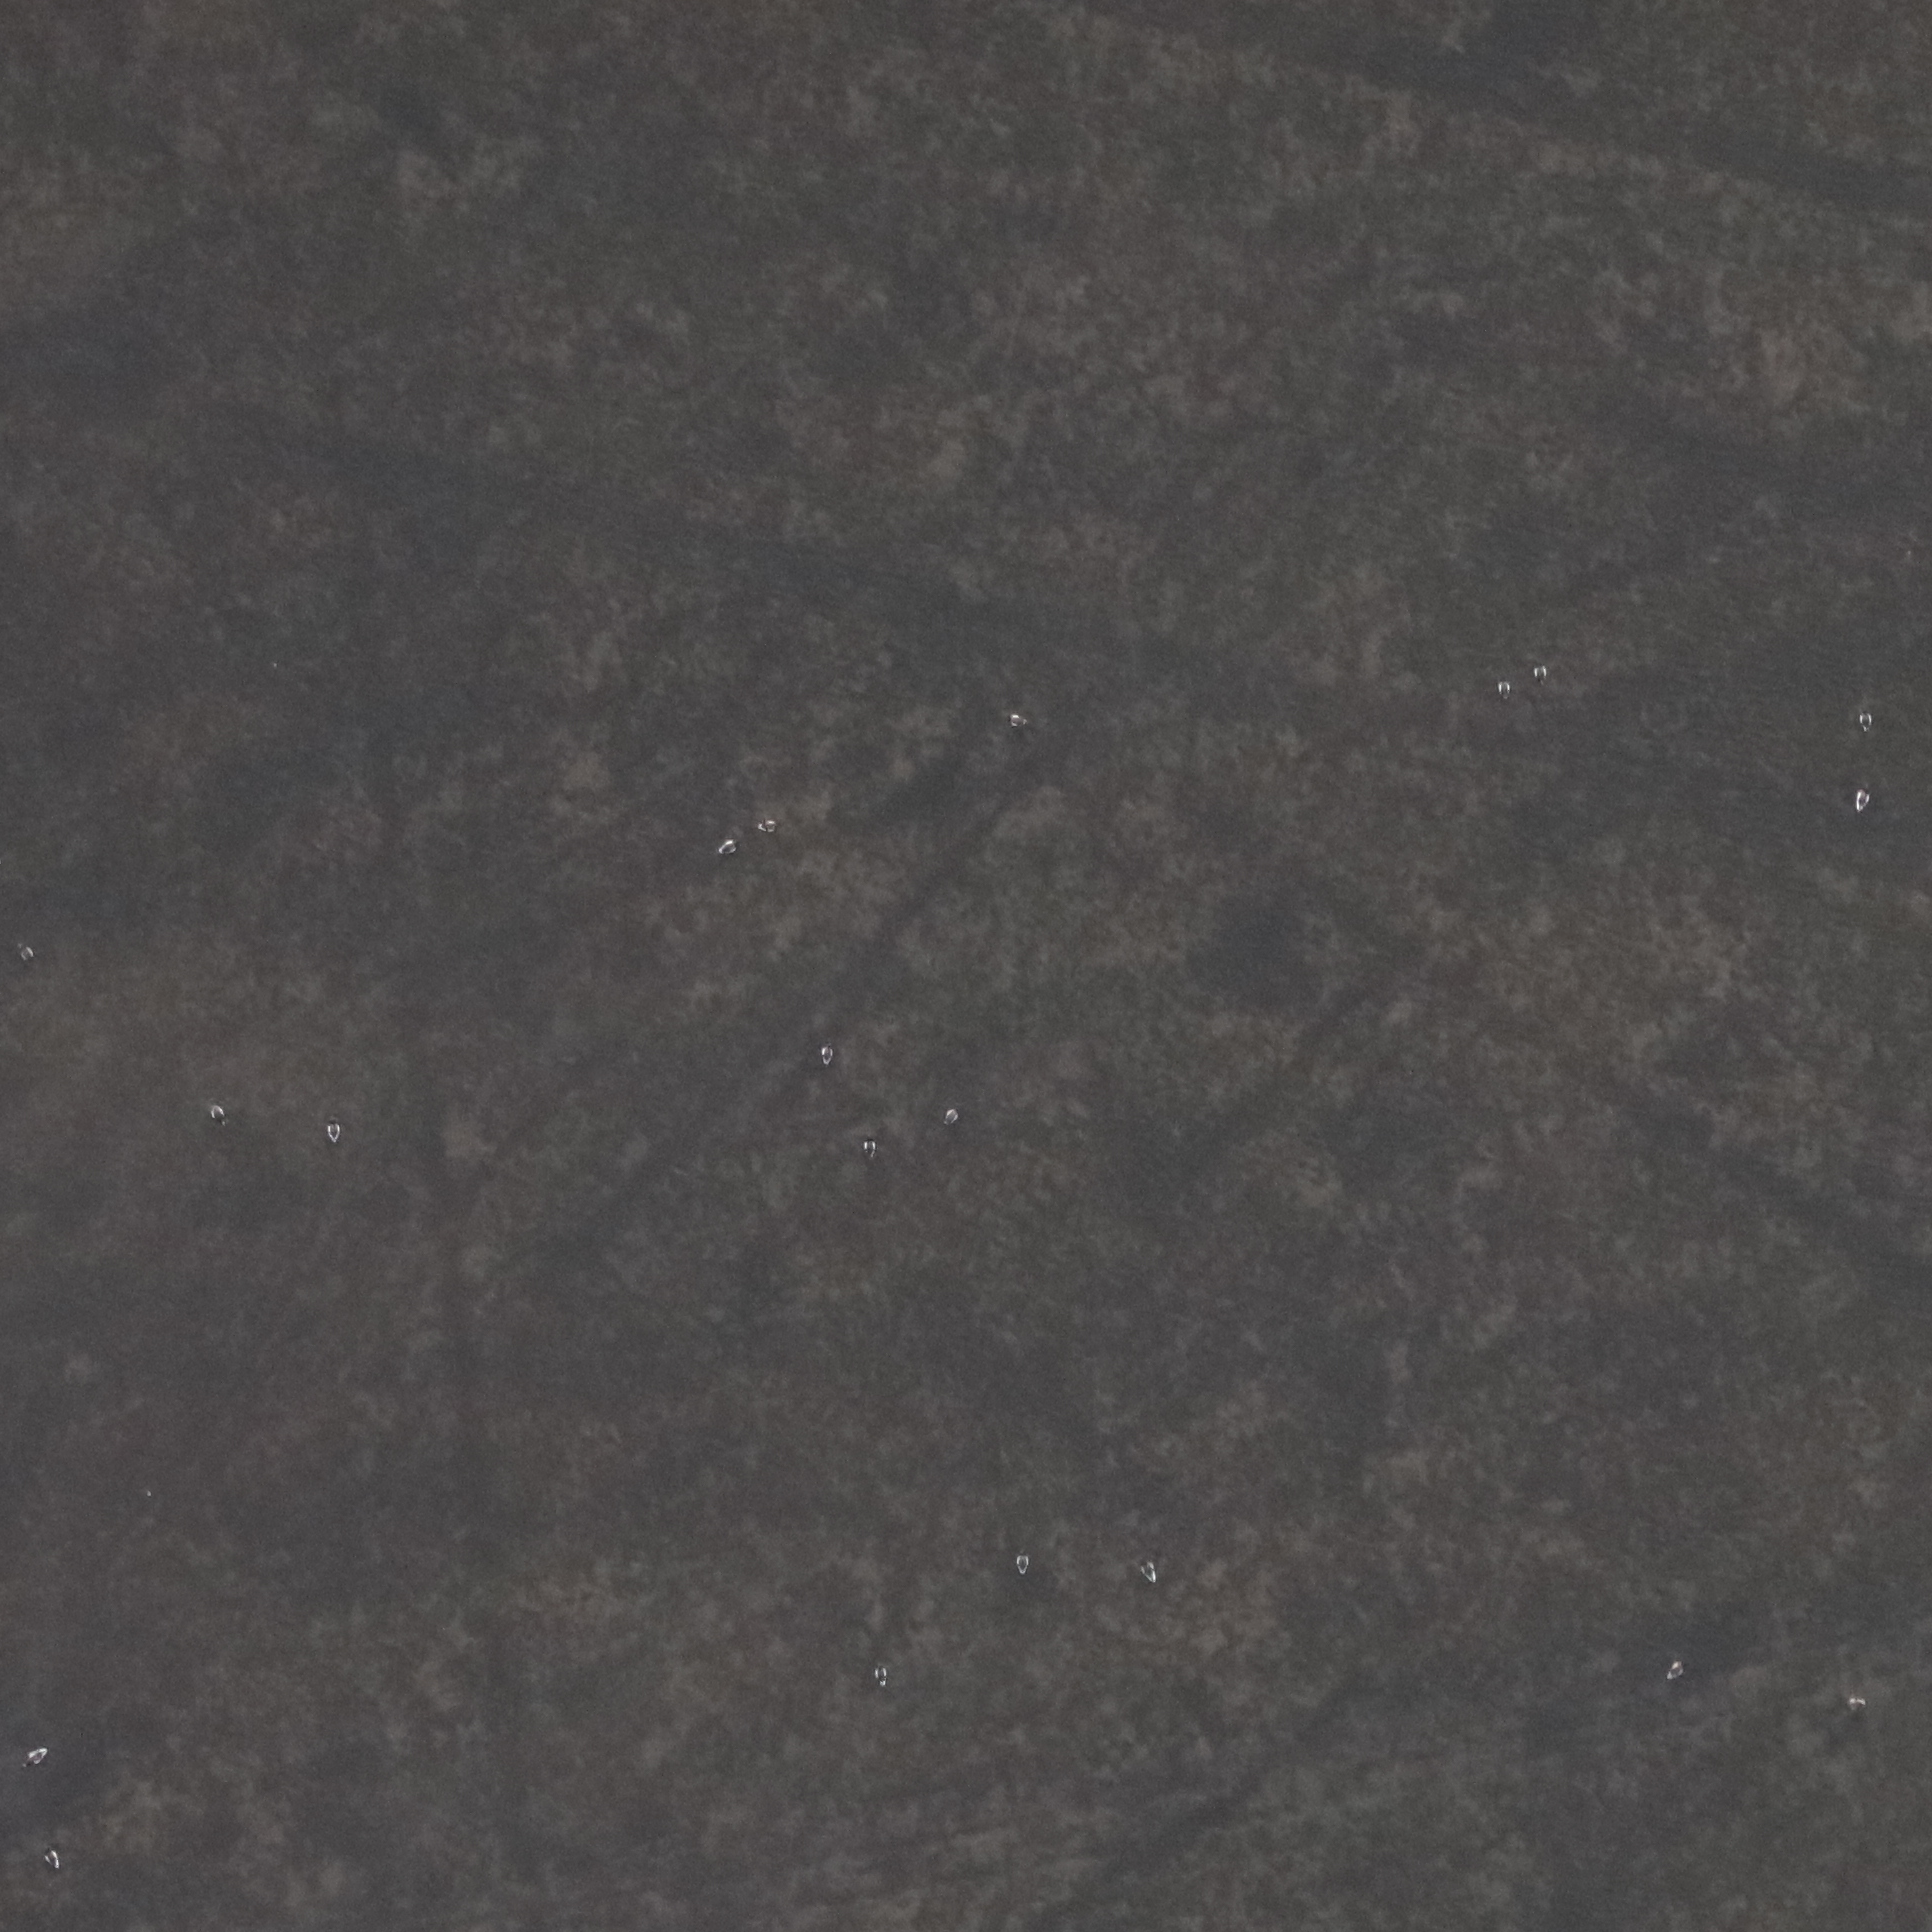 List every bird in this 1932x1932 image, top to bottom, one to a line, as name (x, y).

brant (1540, 672)
brant (1503, 693)
brant (1014, 718)
brant (1863, 720)
brant (1863, 799)
brant (771, 829)
brant (732, 847)
brant (28, 954)
brant (829, 1058)
brant (216, 1111)
brant (951, 1115)
brant (334, 1130)
brant (869, 1152)
brant (1015, 1565)
brant (1153, 1570)
brant (1678, 1666)
brant (888, 1671)
brant (1865, 1710)
brant (38, 1749)
brant (58, 1857)